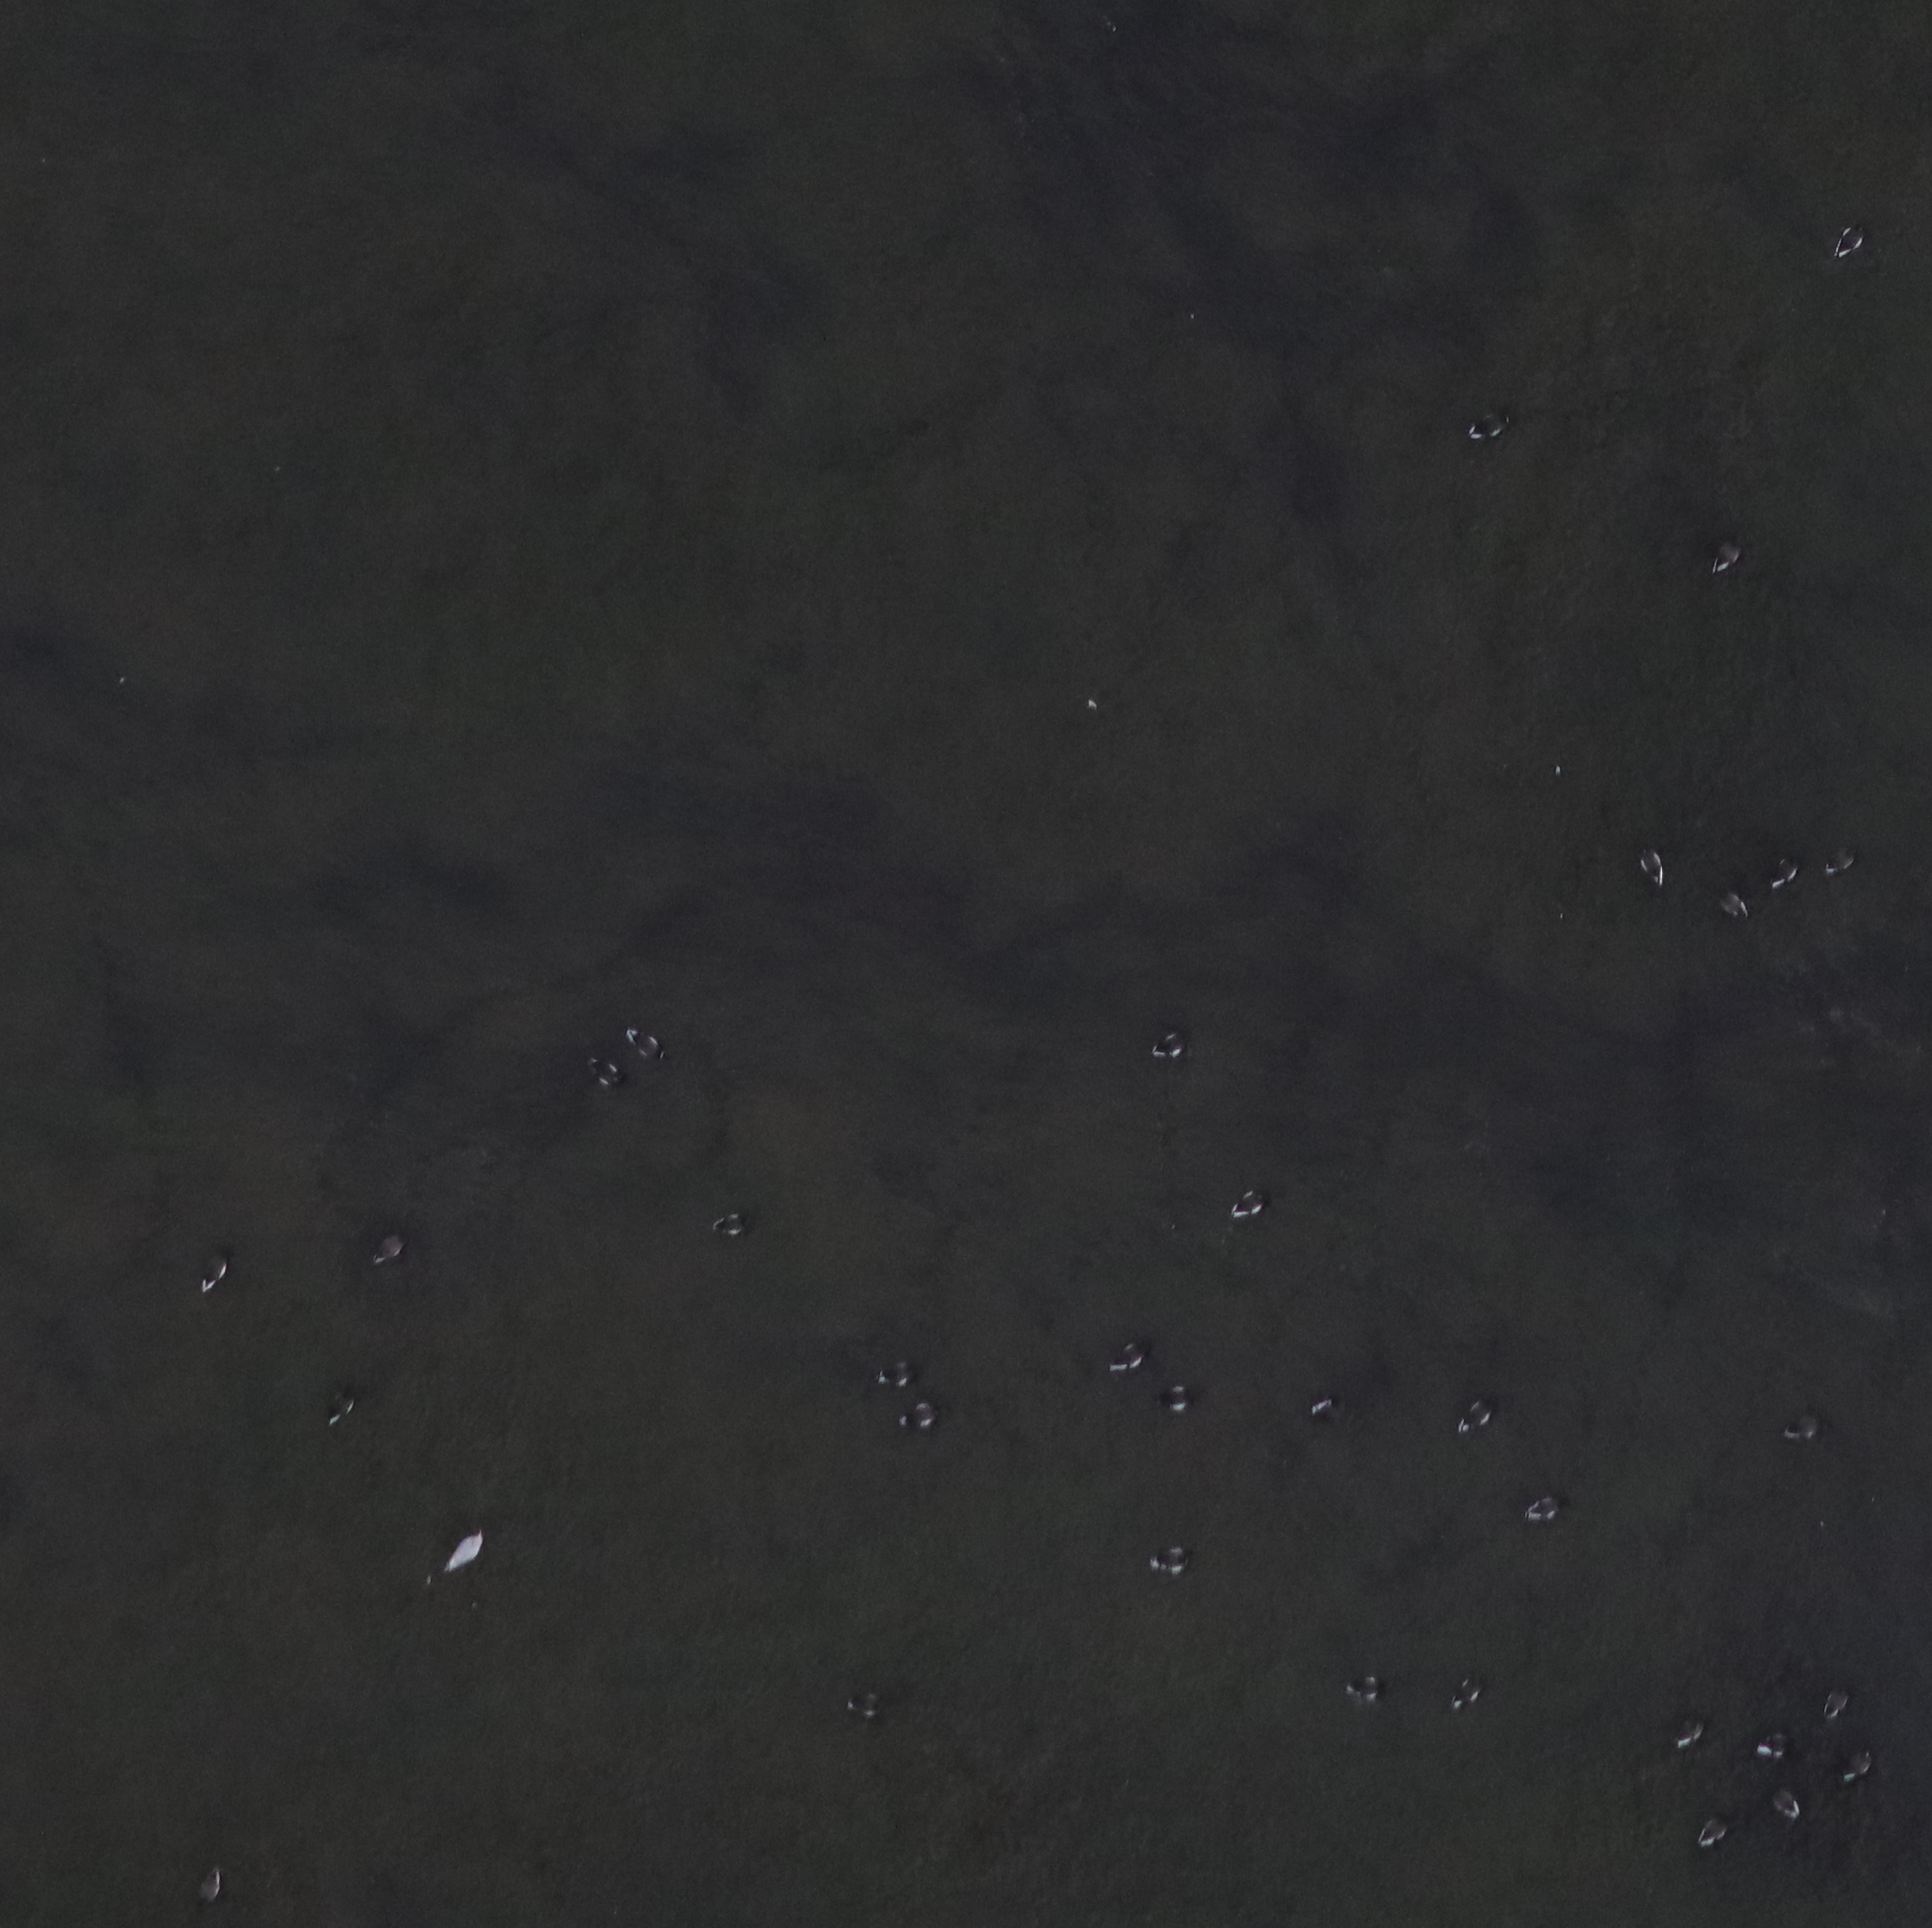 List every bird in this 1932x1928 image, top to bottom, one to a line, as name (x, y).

brant (1849, 240)
brant (1487, 425)
brant (1727, 554)
brant (1840, 862)
brant (1653, 865)
brant (1785, 873)
brant (1733, 902)
brant (645, 1044)
brant (1170, 1046)
brant (606, 1073)
brant (1249, 1203)
brant (732, 1224)
brant (390, 1247)
brant (214, 1273)
brant (1130, 1357)
brant (897, 1373)
brant (1178, 1396)
brant (342, 1409)
brant (1330, 1412)
brant (923, 1415)
brant (1477, 1415)
brant (1804, 1426)
brant (1546, 1509)
gull (466, 1552)
brant (1172, 1560)
brant (1368, 1690)
brant (1467, 1693)
brant (1835, 1703)
brant (871, 1704)
brant (1691, 1734)
brant (1775, 1746)
brant (1859, 1768)
brant (1784, 1803)
brant (1714, 1831)
brant (208, 1882)